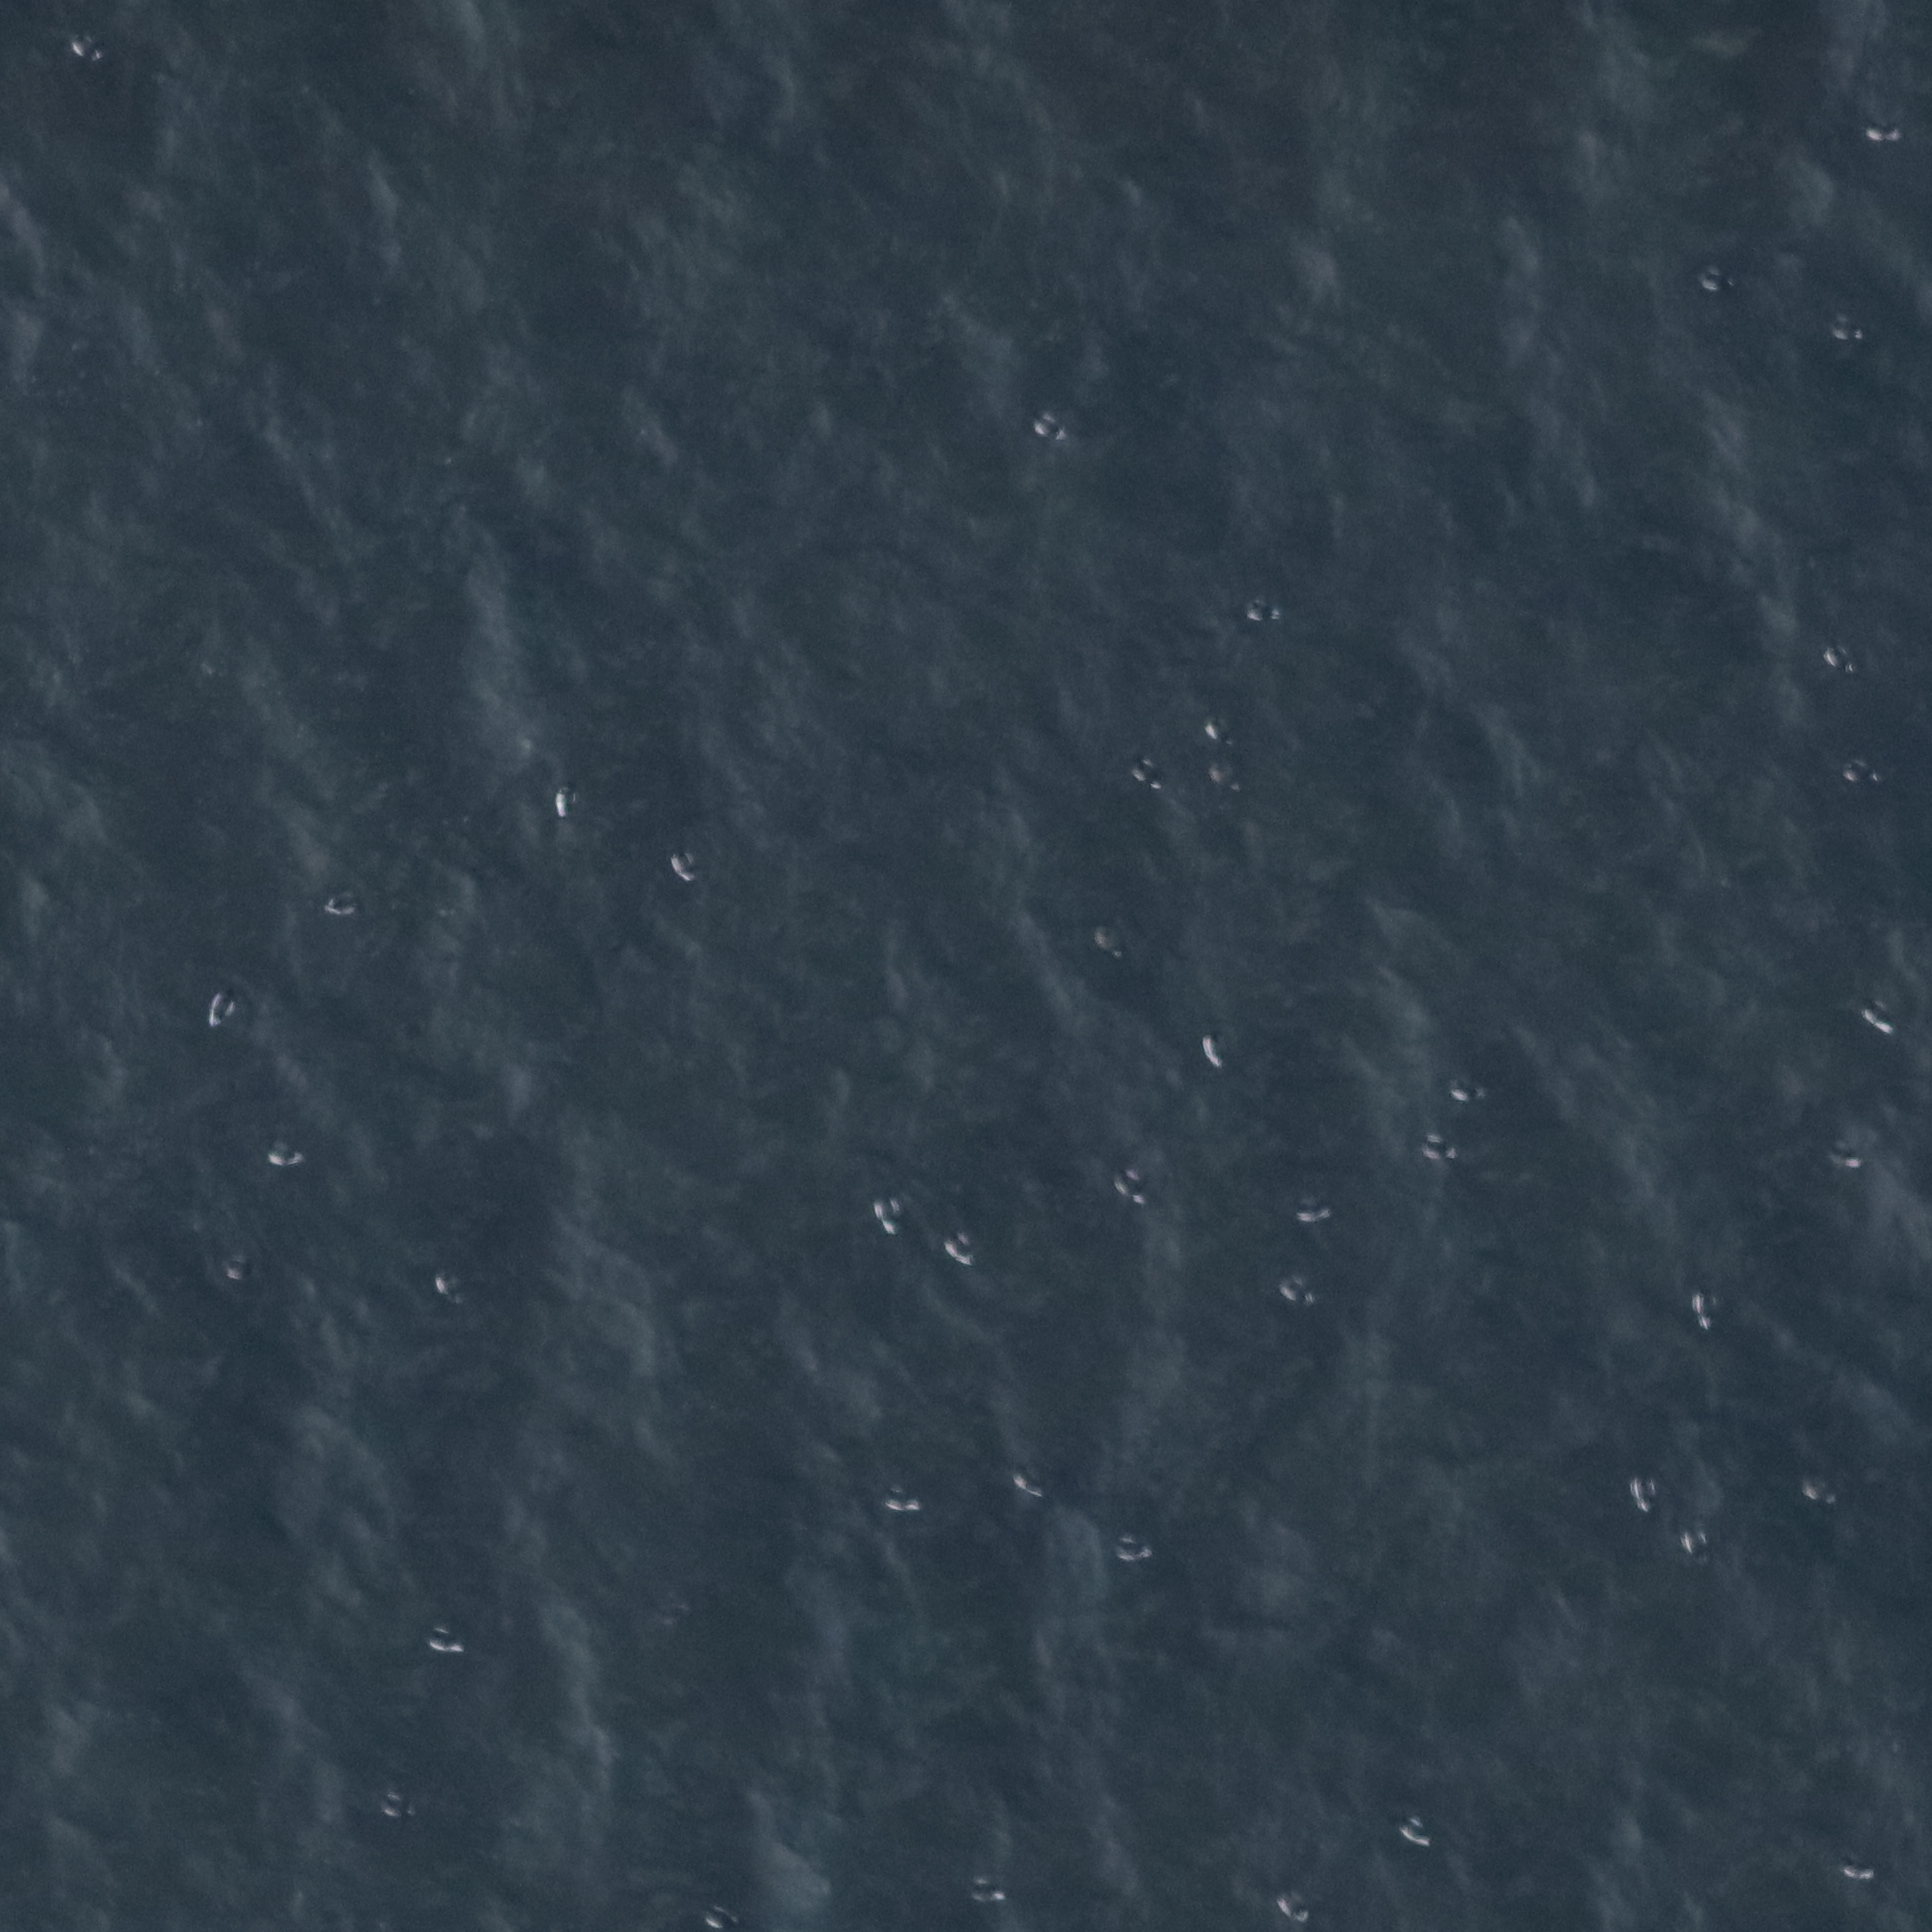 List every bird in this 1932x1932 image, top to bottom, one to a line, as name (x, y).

brant (80, 45)
brant (1884, 131)
brant (1716, 277)
brant (1843, 327)
brant (1050, 426)
brant (1263, 613)
brant (1839, 655)
brant (1219, 730)
brant (1856, 769)
brant (1148, 773)
brant (1223, 777)
brant (565, 801)
brant (684, 864)
brant (344, 899)
brant (1107, 941)
brant (221, 1005)
brant (1884, 1017)
brant (1217, 1048)
brant (1470, 1090)
brant (1436, 1148)
brant (281, 1151)
brant (1842, 1152)
brant (1132, 1185)
brant (1311, 1210)
brant (888, 1214)
brant (958, 1251)
brant (237, 1264)
brant (446, 1285)
brant (1301, 1289)
brant (1706, 1305)
brant (1028, 1476)
brant (1815, 1489)
brant (1646, 1491)
brant (899, 1498)
brant (1699, 1542)
brant (1130, 1549)
brant (445, 1641)
brant (398, 1806)
brant (1414, 1832)
brant (1858, 1868)
brant (985, 1890)
brant (1290, 1906)
brant (718, 1917)